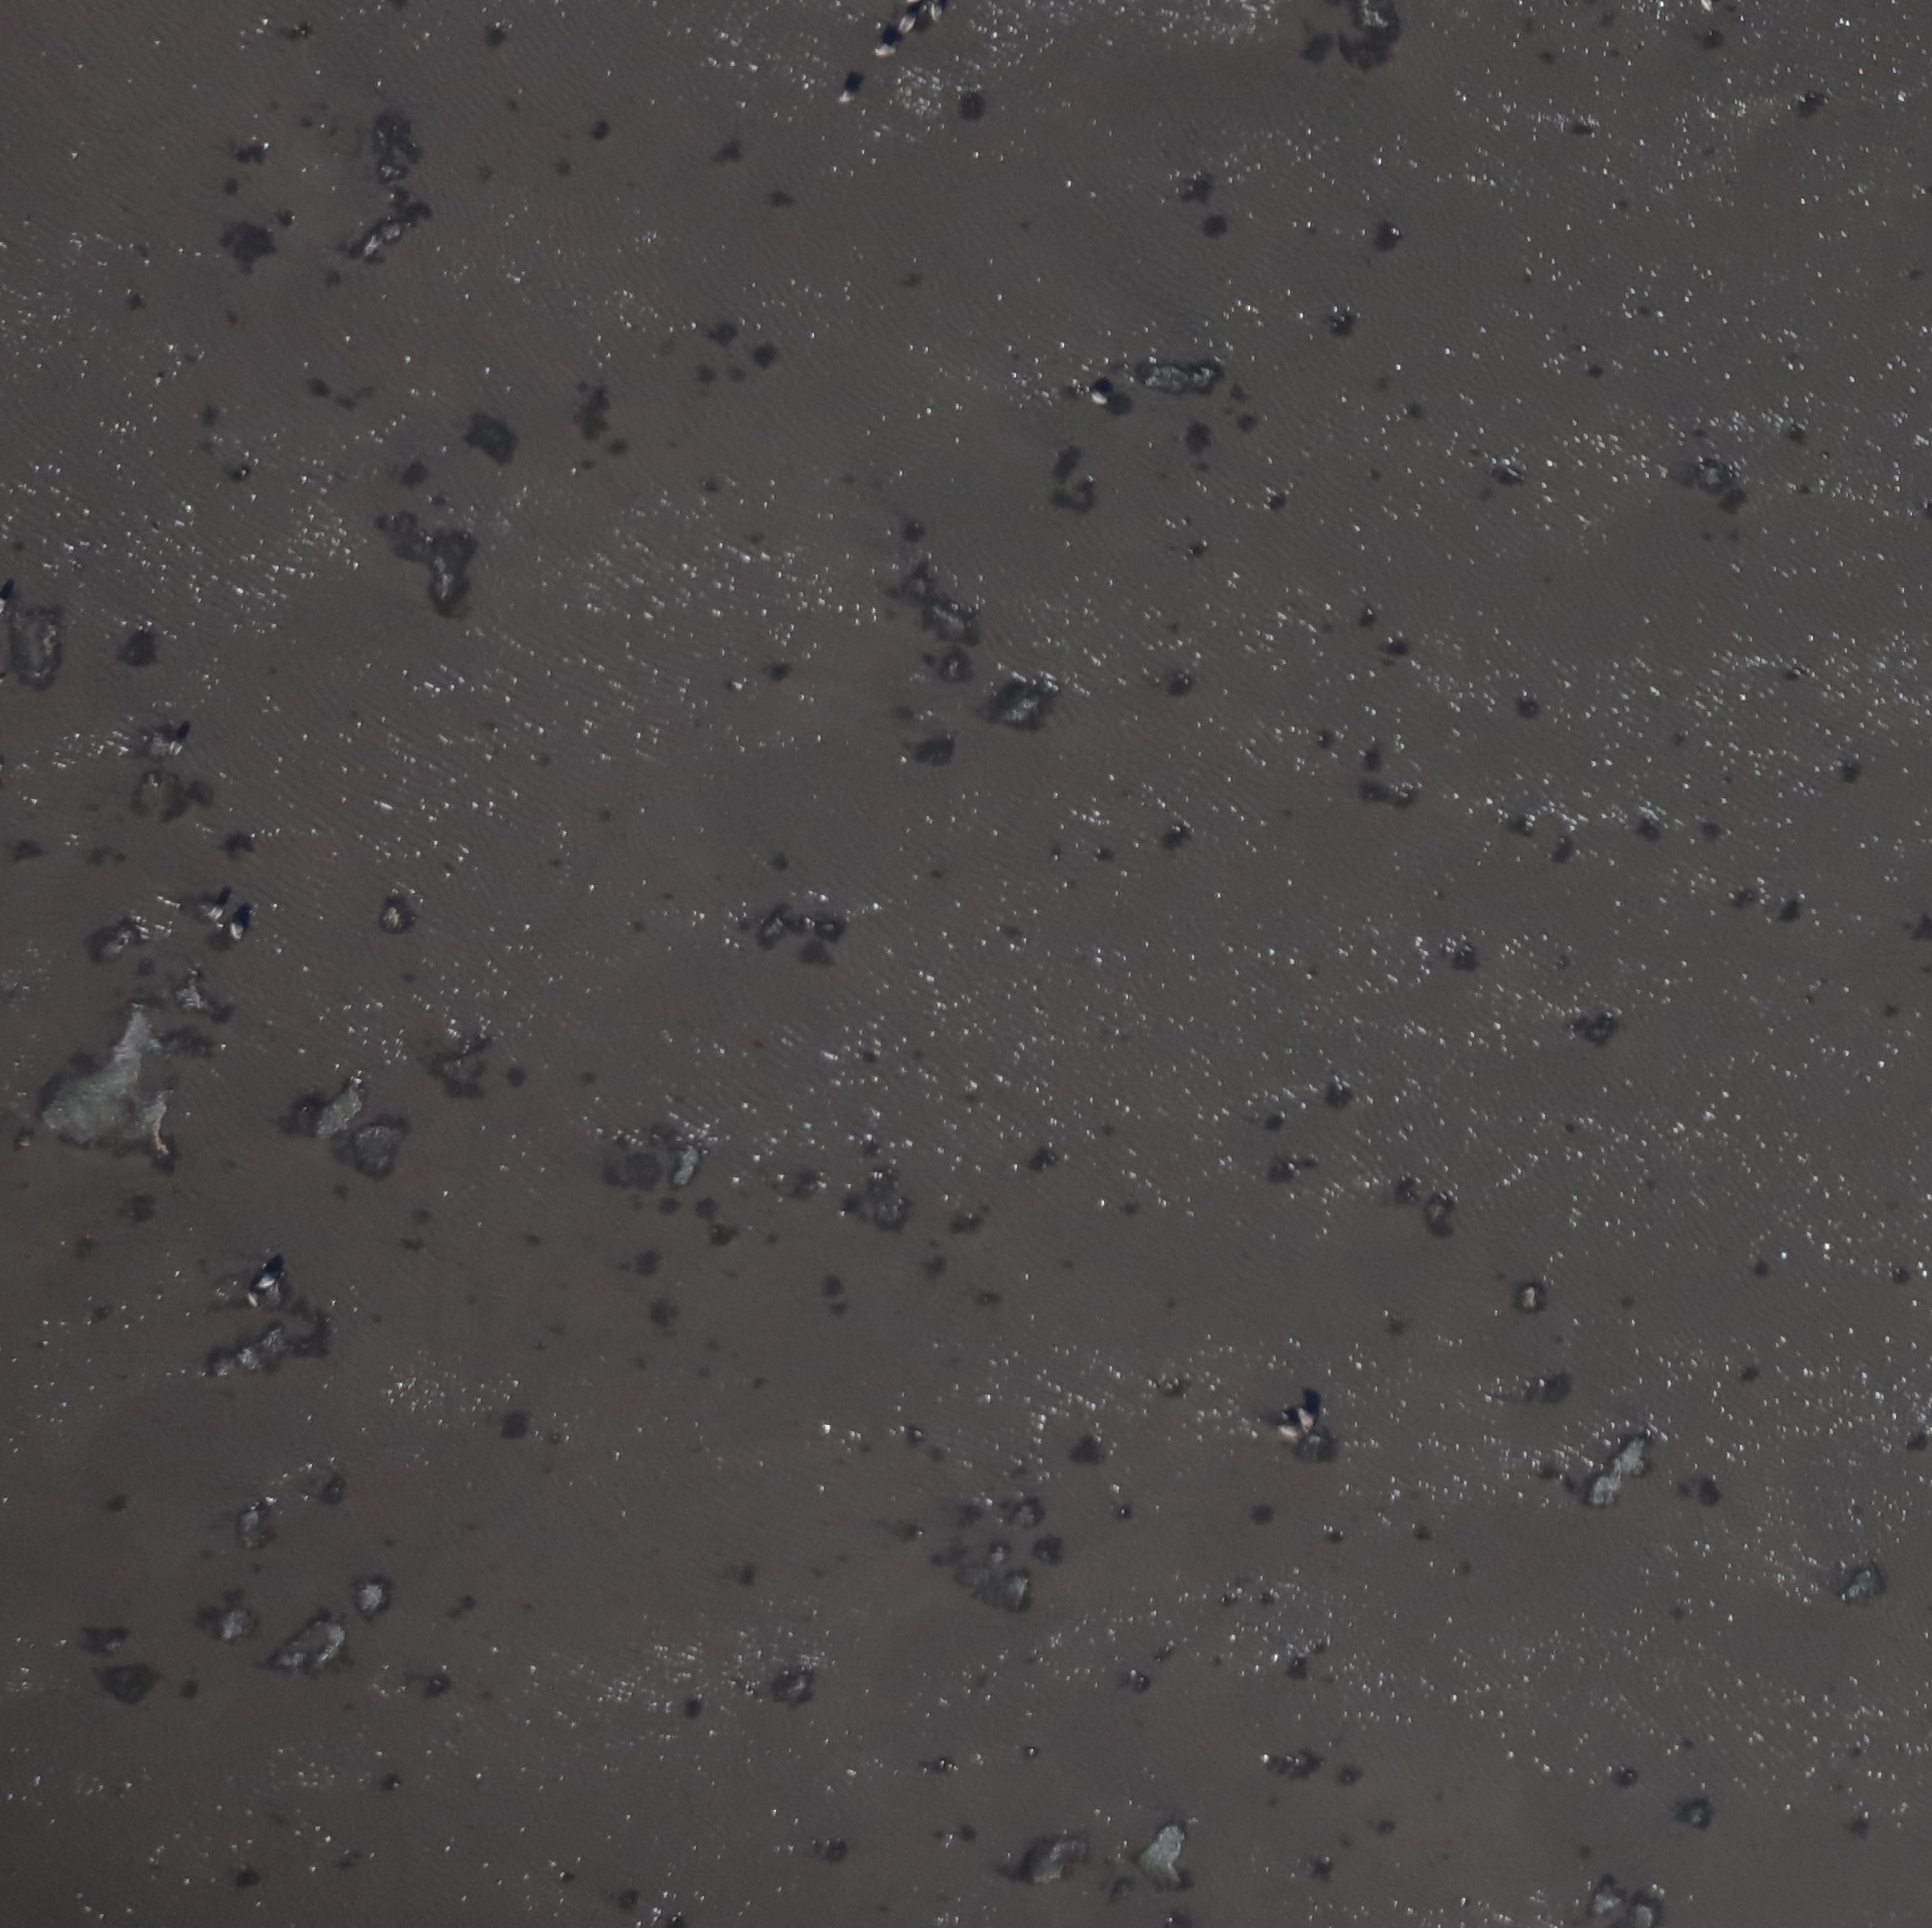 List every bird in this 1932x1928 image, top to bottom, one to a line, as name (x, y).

Canada goose (1706, 4)
Canada goose (936, 14)
Canada goose (907, 22)
Canada goose (887, 50)
Canada goose (847, 99)
Canada goose (1099, 397)
Canada goose (175, 748)
Canada goose (219, 911)
Canada goose (238, 929)
Canada goose (270, 1281)
Canada goose (252, 1296)
Canada goose (1304, 1417)
Canada goose (1289, 1429)